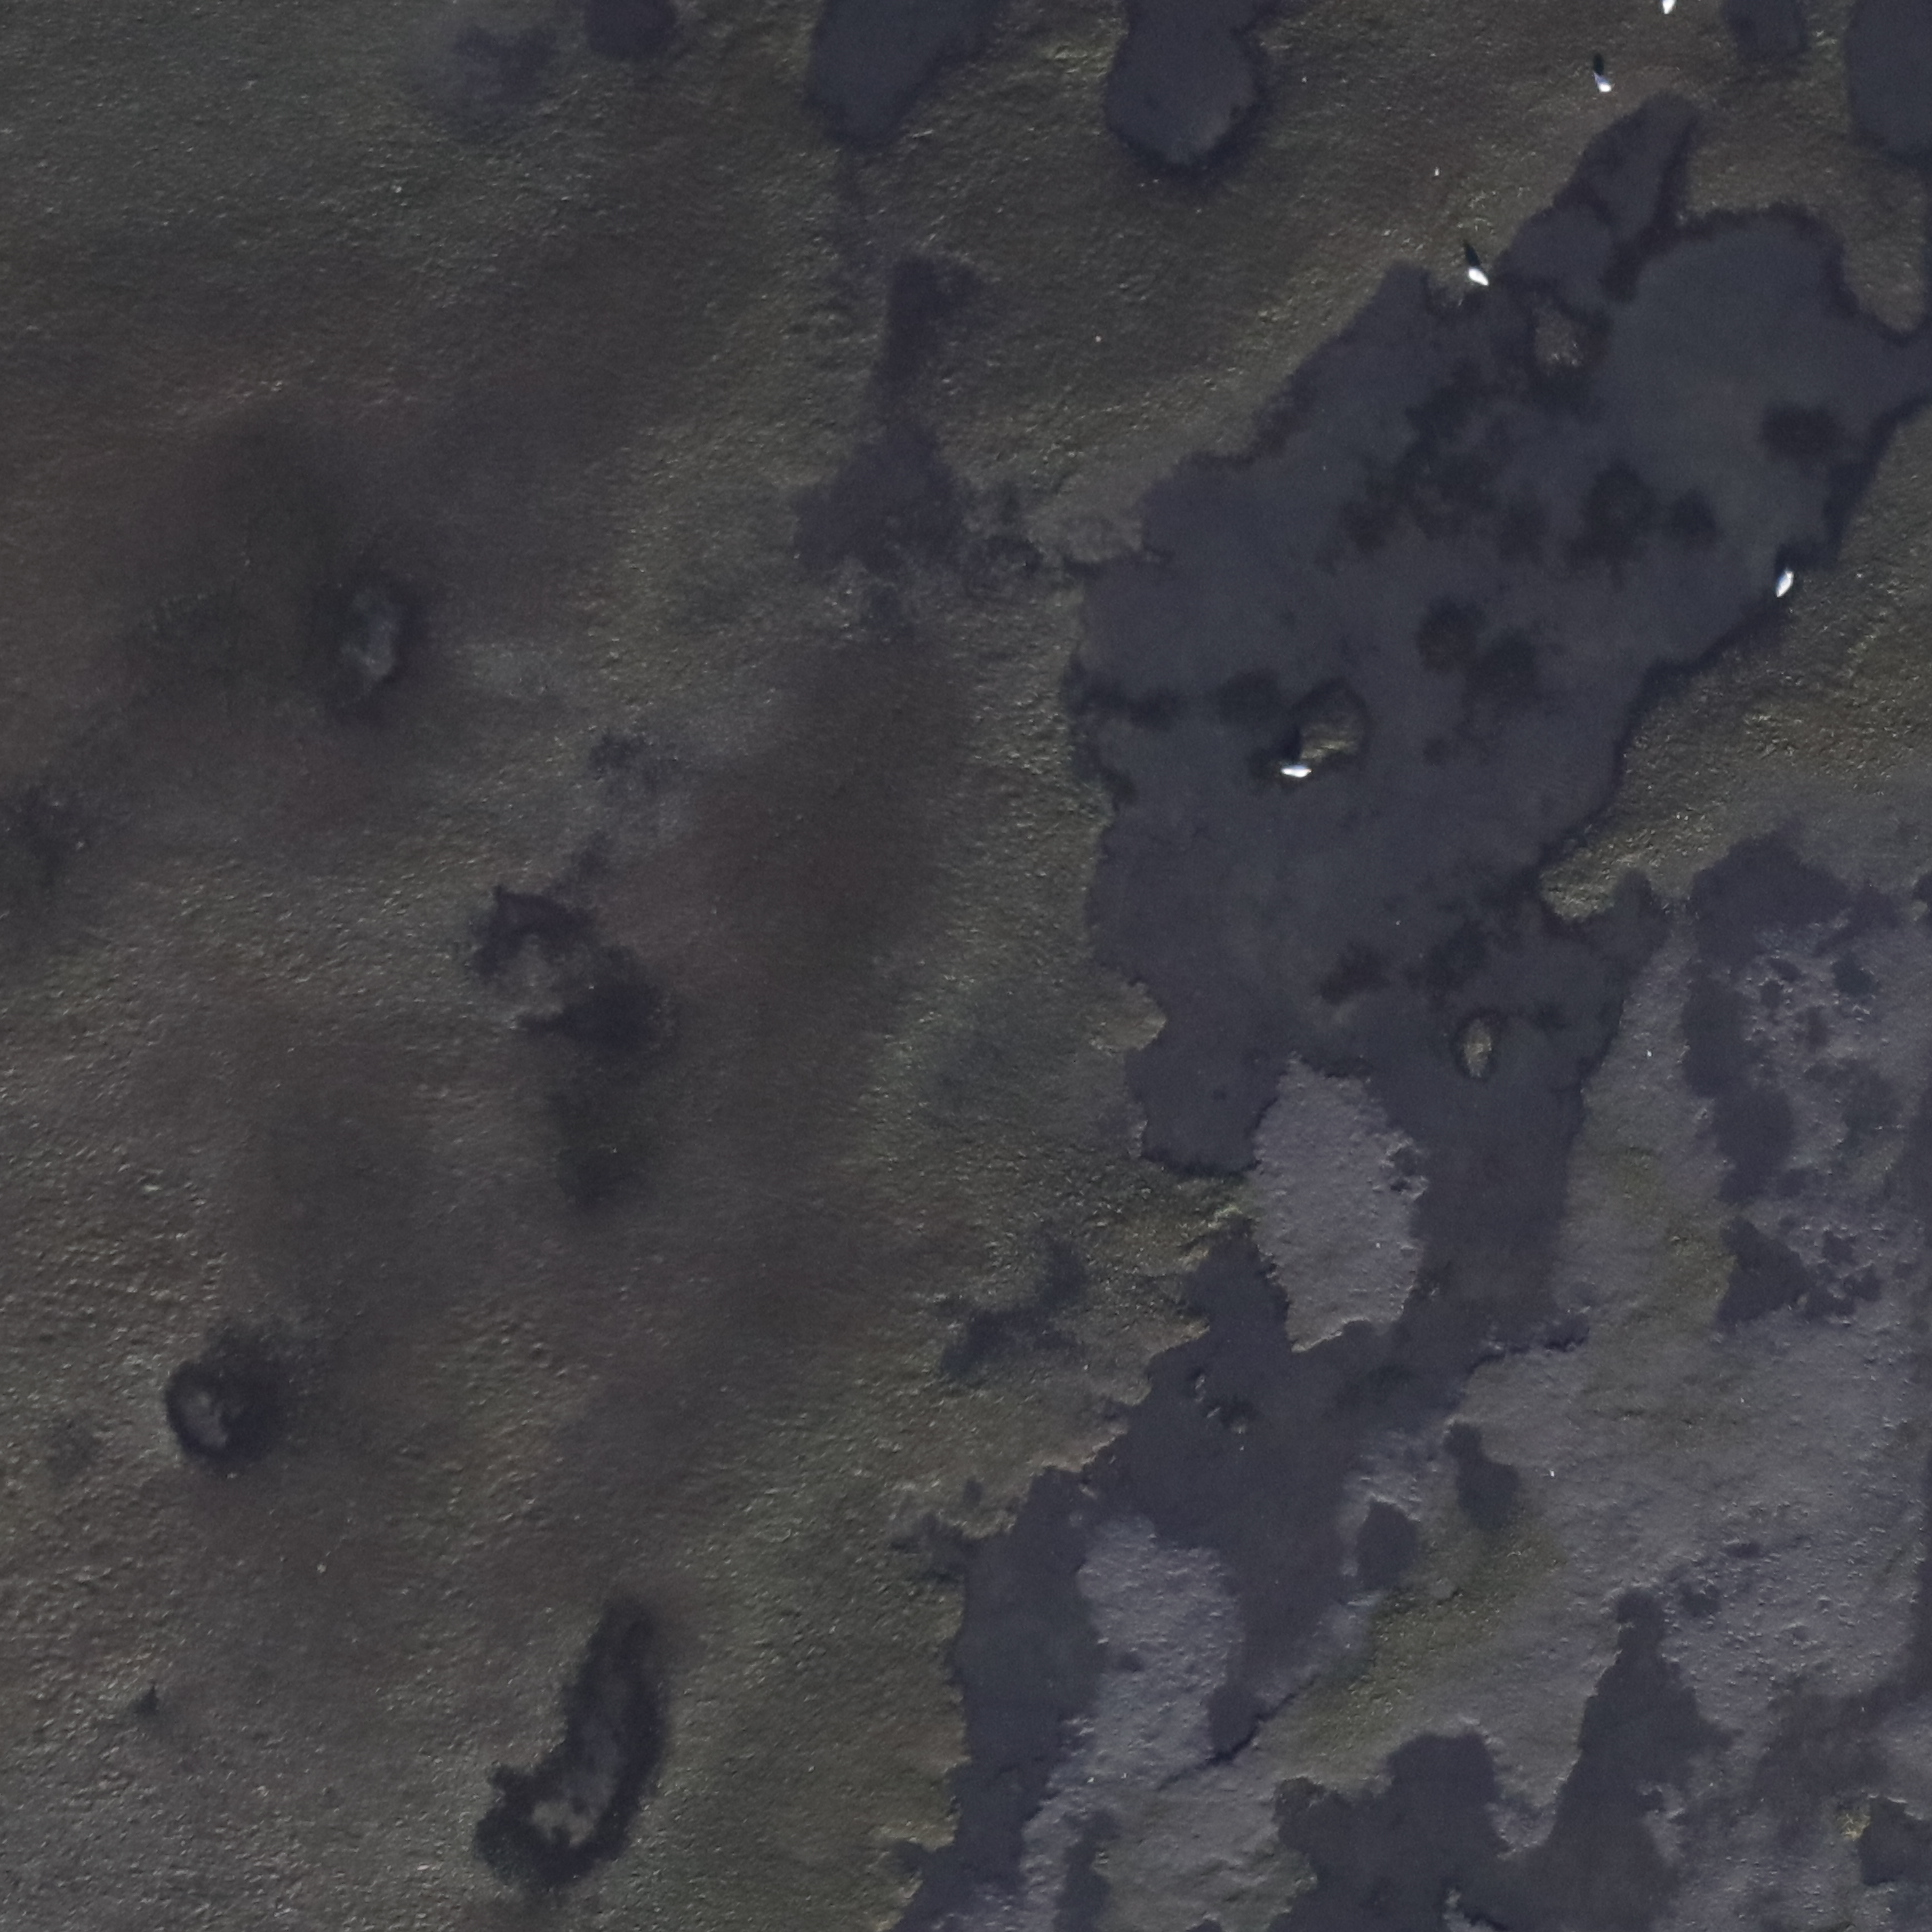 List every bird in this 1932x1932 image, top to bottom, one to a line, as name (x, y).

gull (1669, 5)
gull (1601, 85)
gull (1479, 275)
gull (1785, 582)
gull (1296, 770)